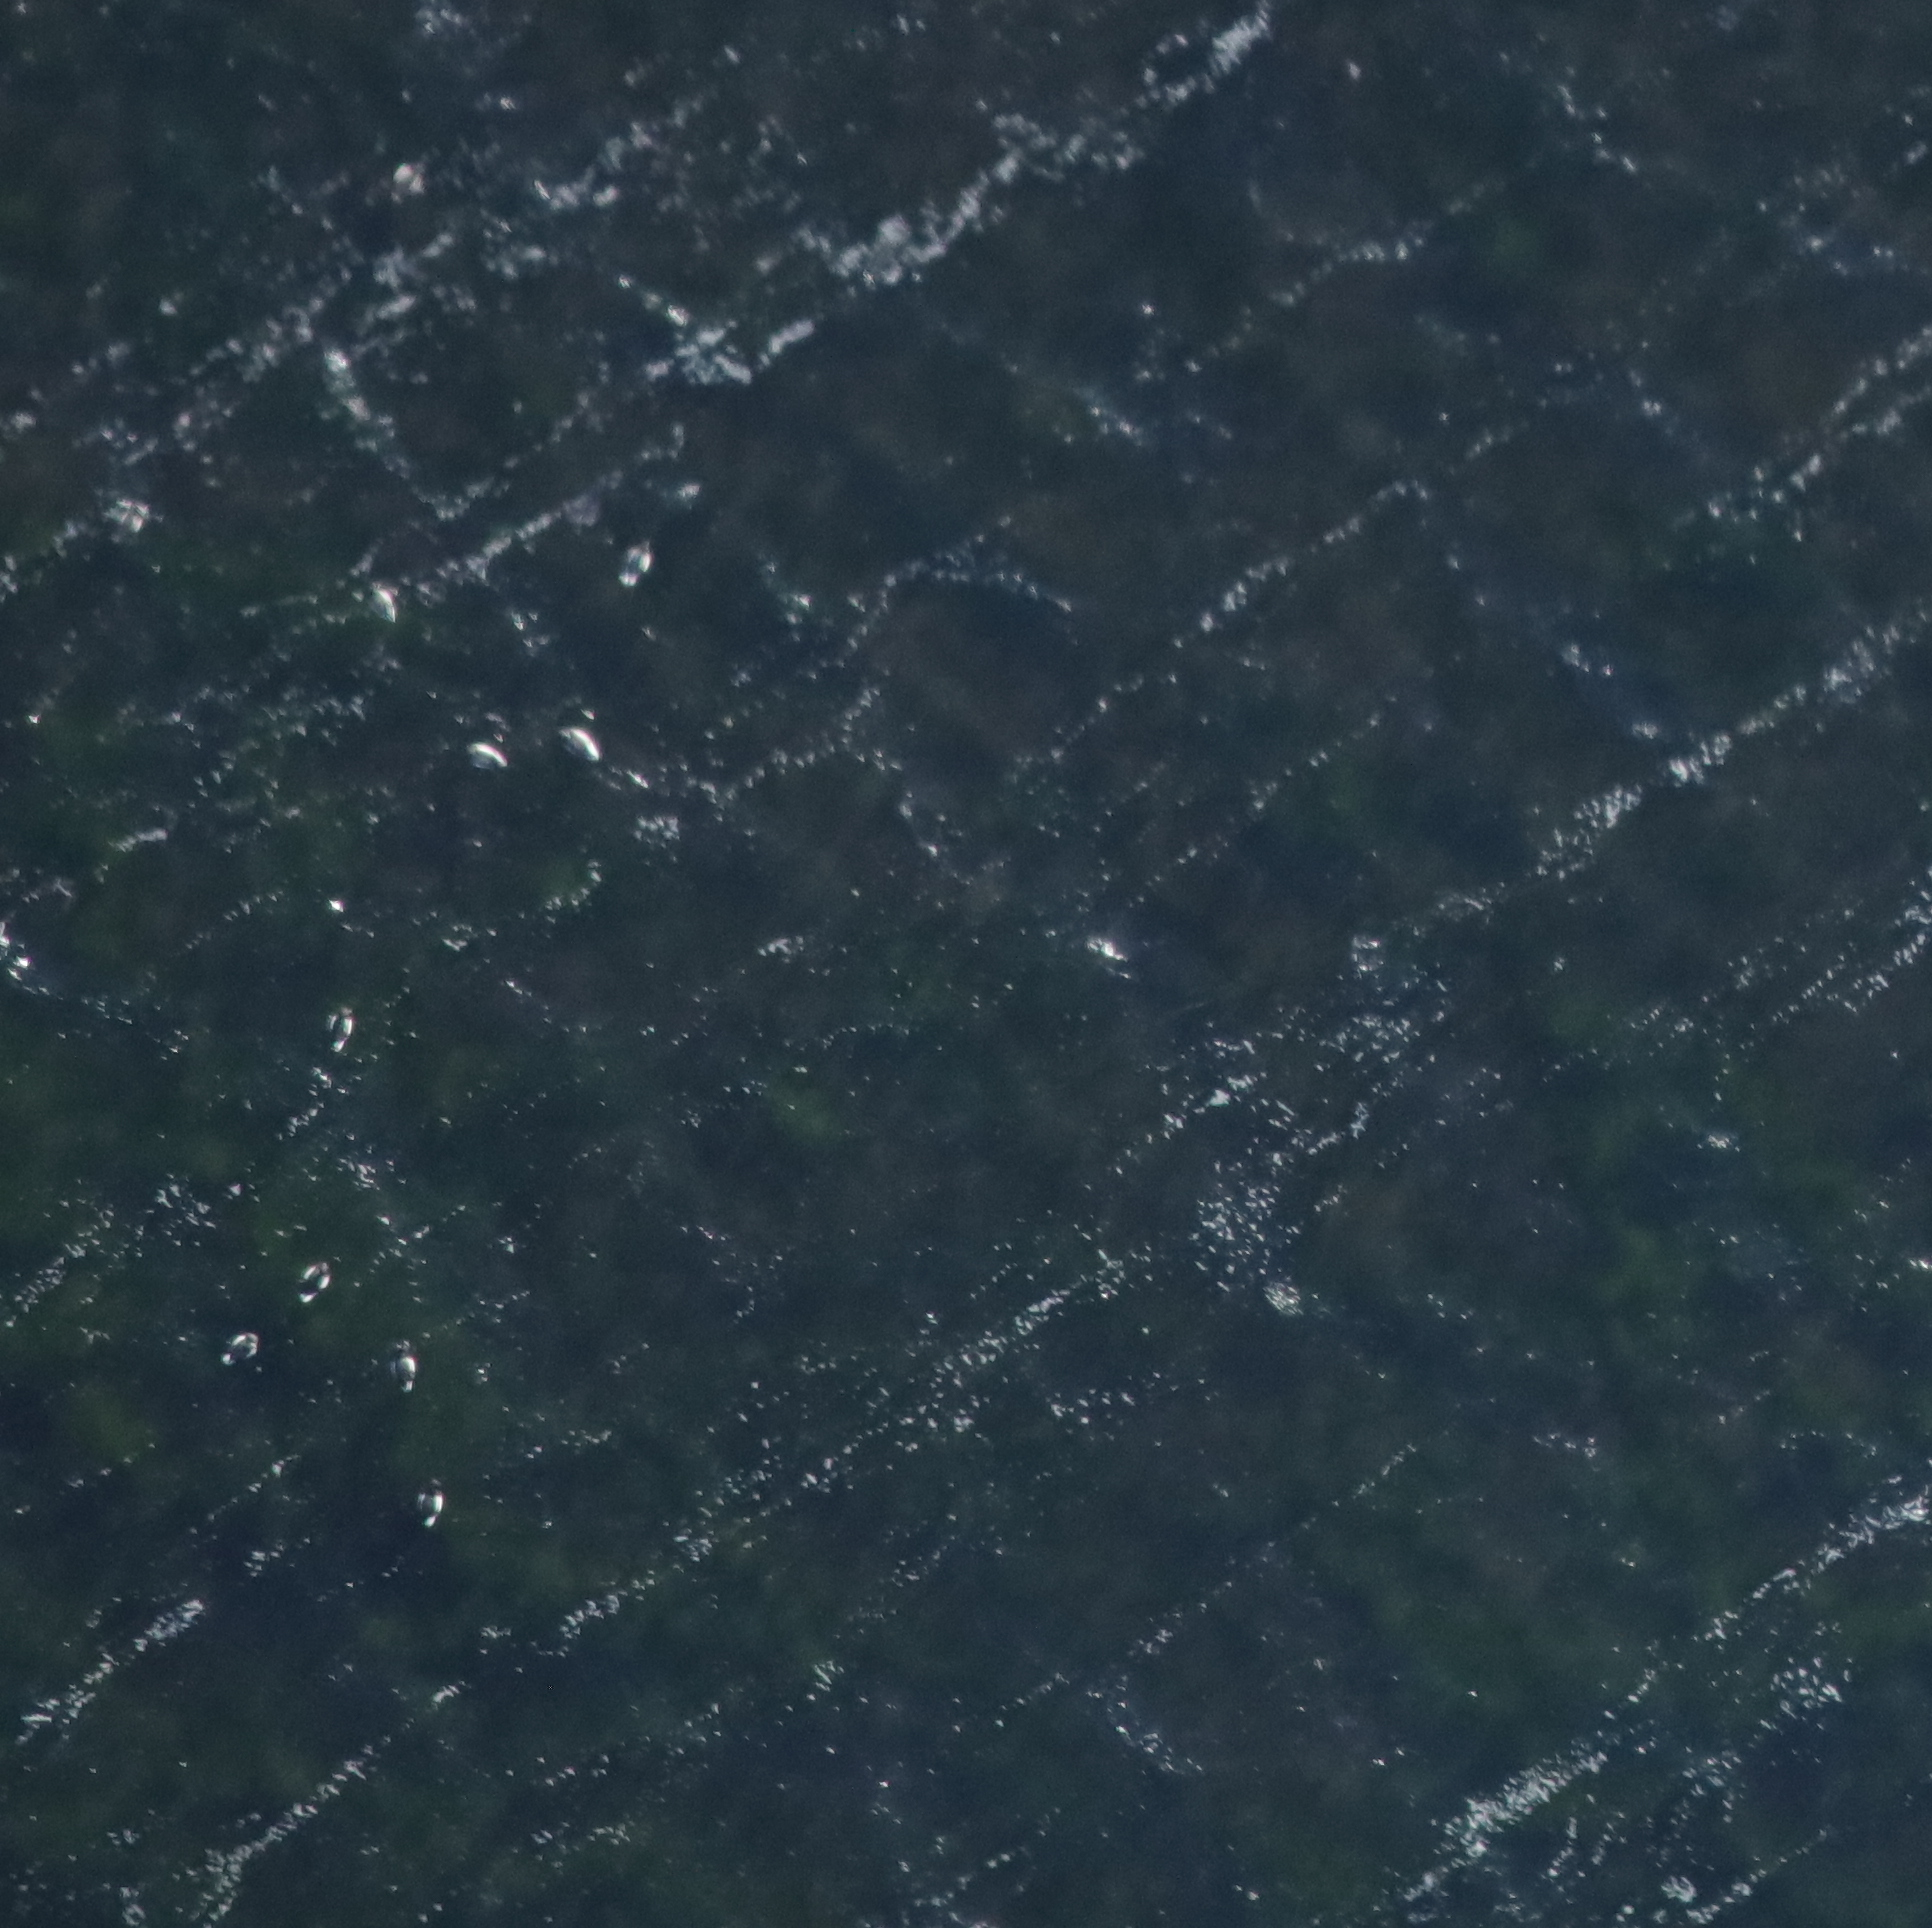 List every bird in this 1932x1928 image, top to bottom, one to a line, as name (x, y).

brant (406, 180)
brant (128, 525)
brant (635, 562)
brant (383, 604)
brant (583, 745)
brant (484, 758)
brant (339, 1028)
brant (312, 1281)
brant (243, 1348)
brant (404, 1369)
brant (430, 1504)